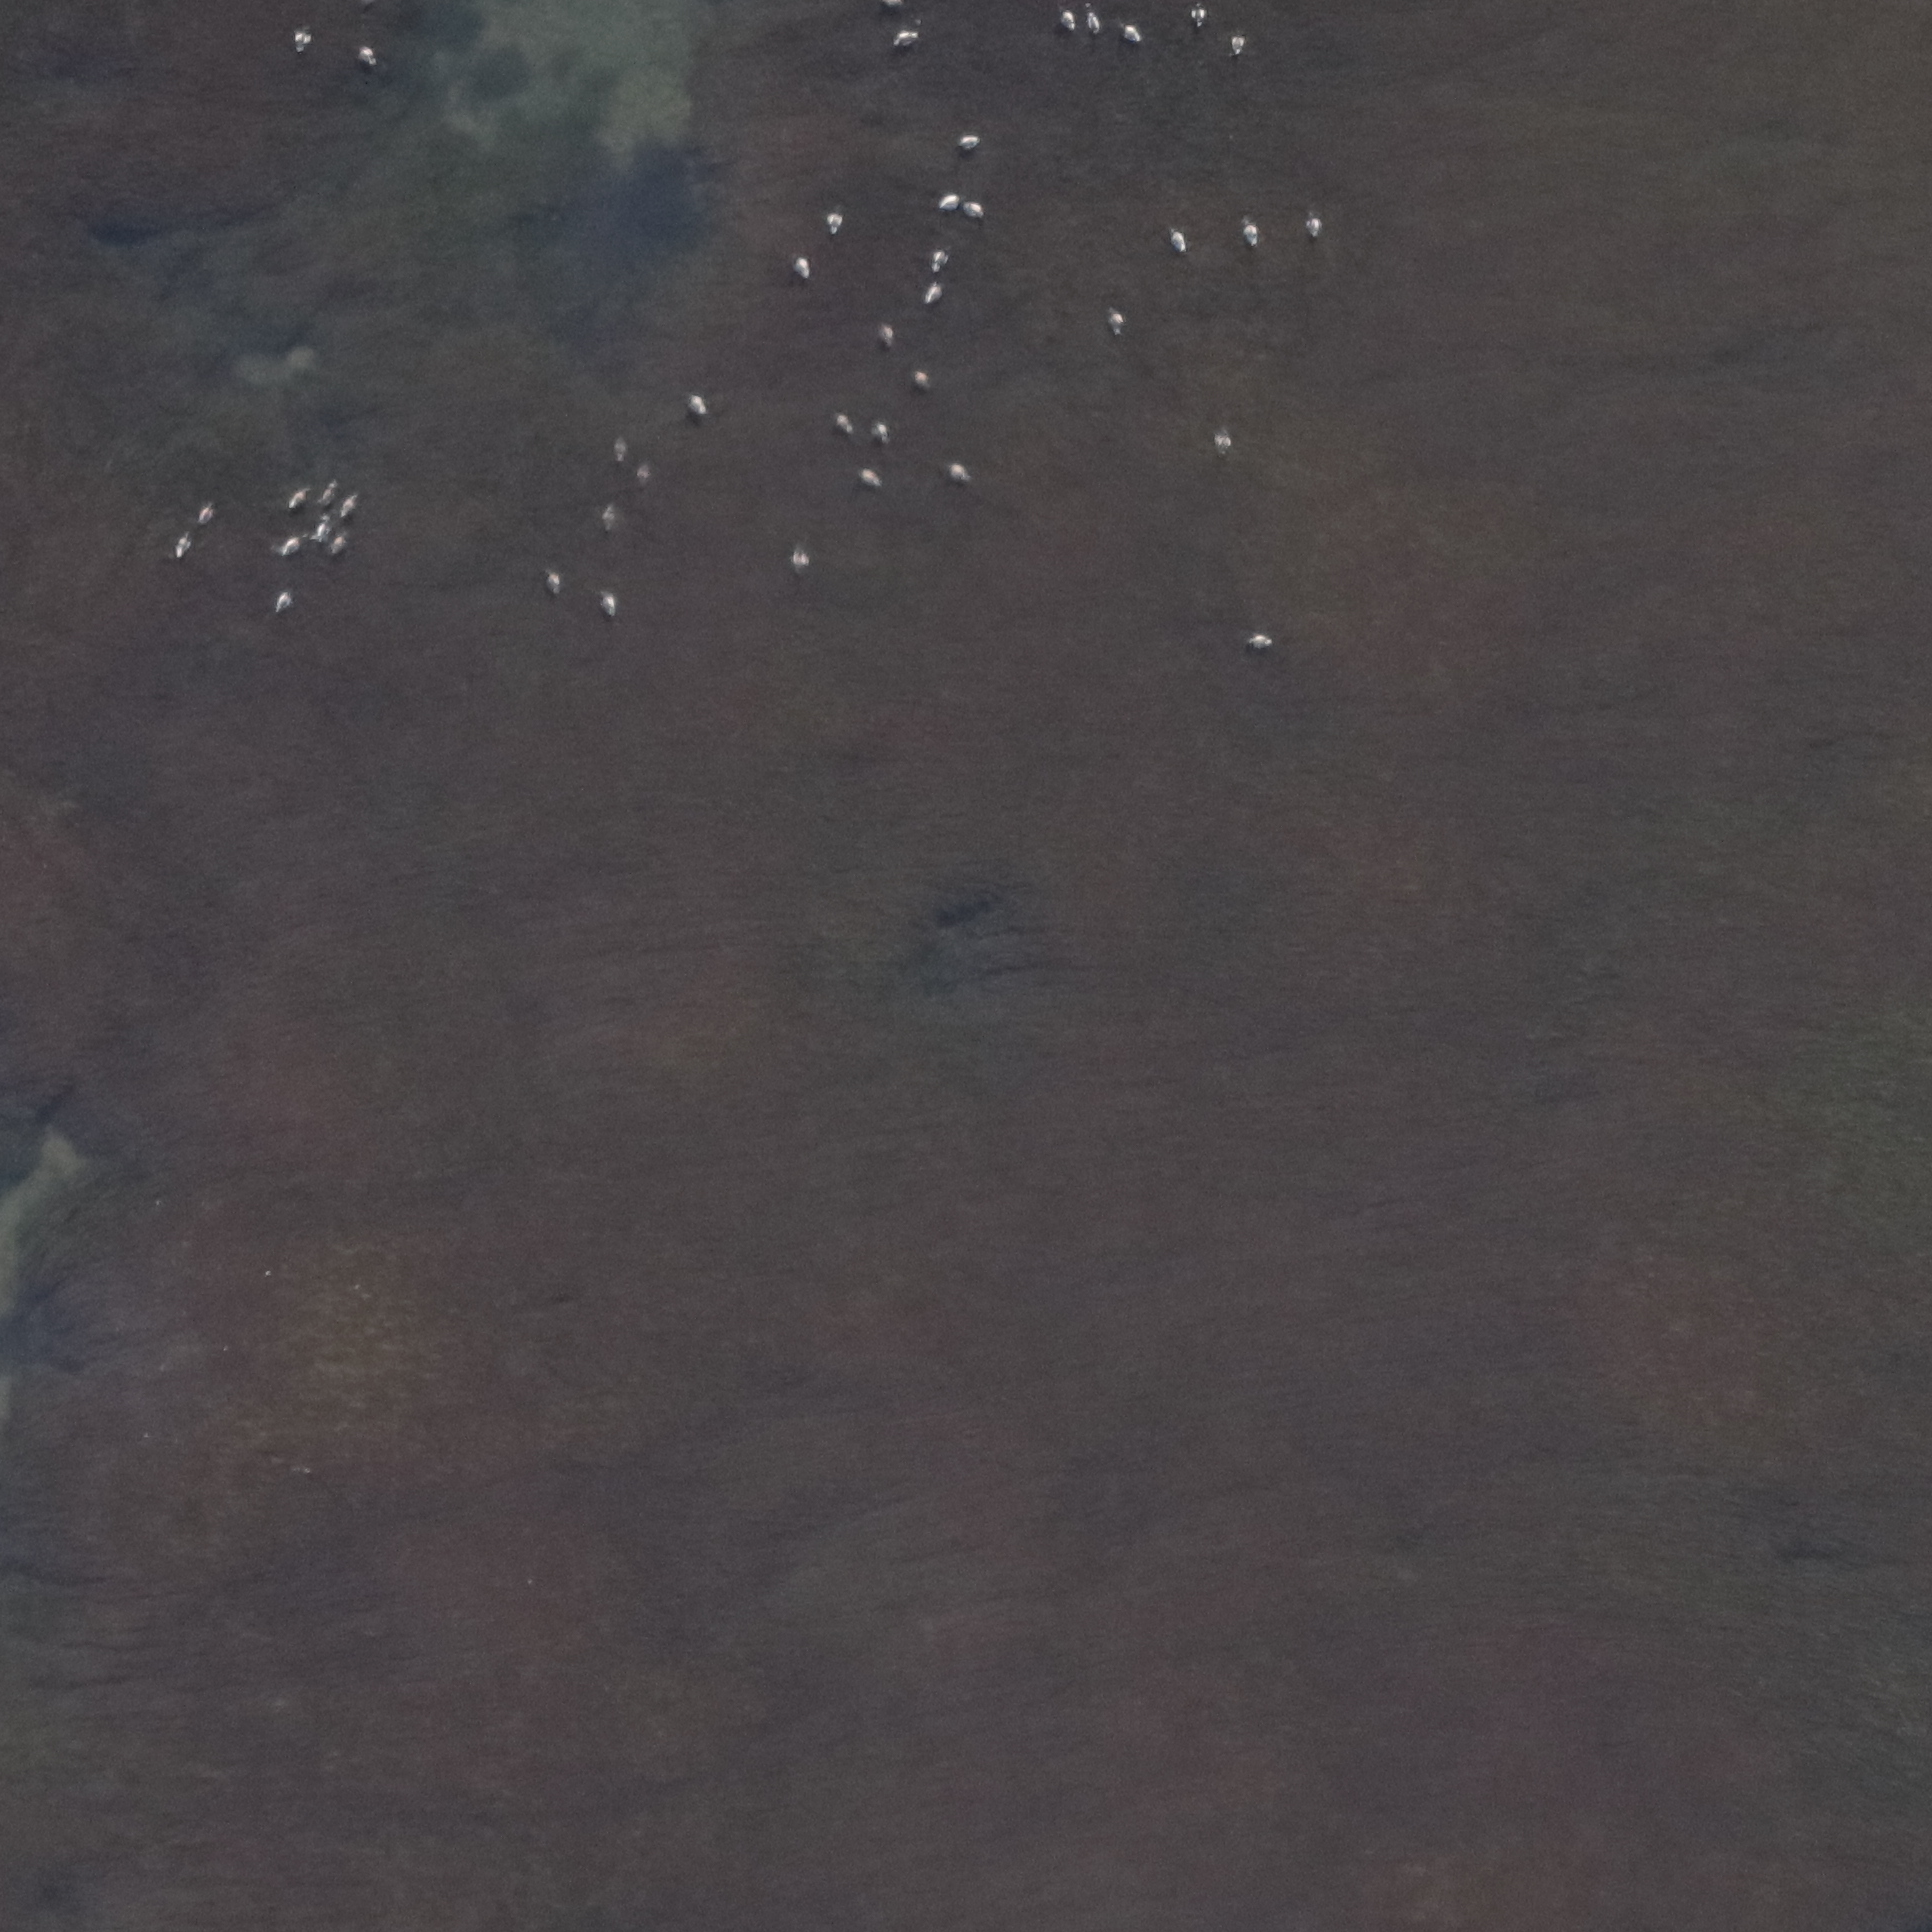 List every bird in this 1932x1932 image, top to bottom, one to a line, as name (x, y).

brant (1207, 16)
brant (1099, 18)
brant (1067, 21)
brant (1134, 30)
brant (305, 34)
brant (904, 39)
brant (1239, 47)
brant (375, 58)
brant (968, 142)
brant (951, 203)
brant (971, 209)
brant (830, 226)
brant (1311, 228)
brant (1248, 234)
brant (1176, 240)
brant (941, 260)
brant (799, 268)
brant (933, 296)
brant (1116, 321)
brant (888, 337)
brant (927, 379)
brant (697, 416)
brant (842, 434)
brant (879, 437)
brant (1233, 440)
brant (617, 454)
brant (642, 471)
brant (959, 473)
brant (868, 483)
brant (303, 496)
brant (331, 496)
brant (351, 512)
brant (207, 515)
brant (608, 516)
brant (325, 528)
brant (292, 545)
brant (187, 549)
brant (336, 550)
brant (804, 556)
brant (558, 580)
brant (289, 601)
brant (616, 608)
brant (1259, 642)